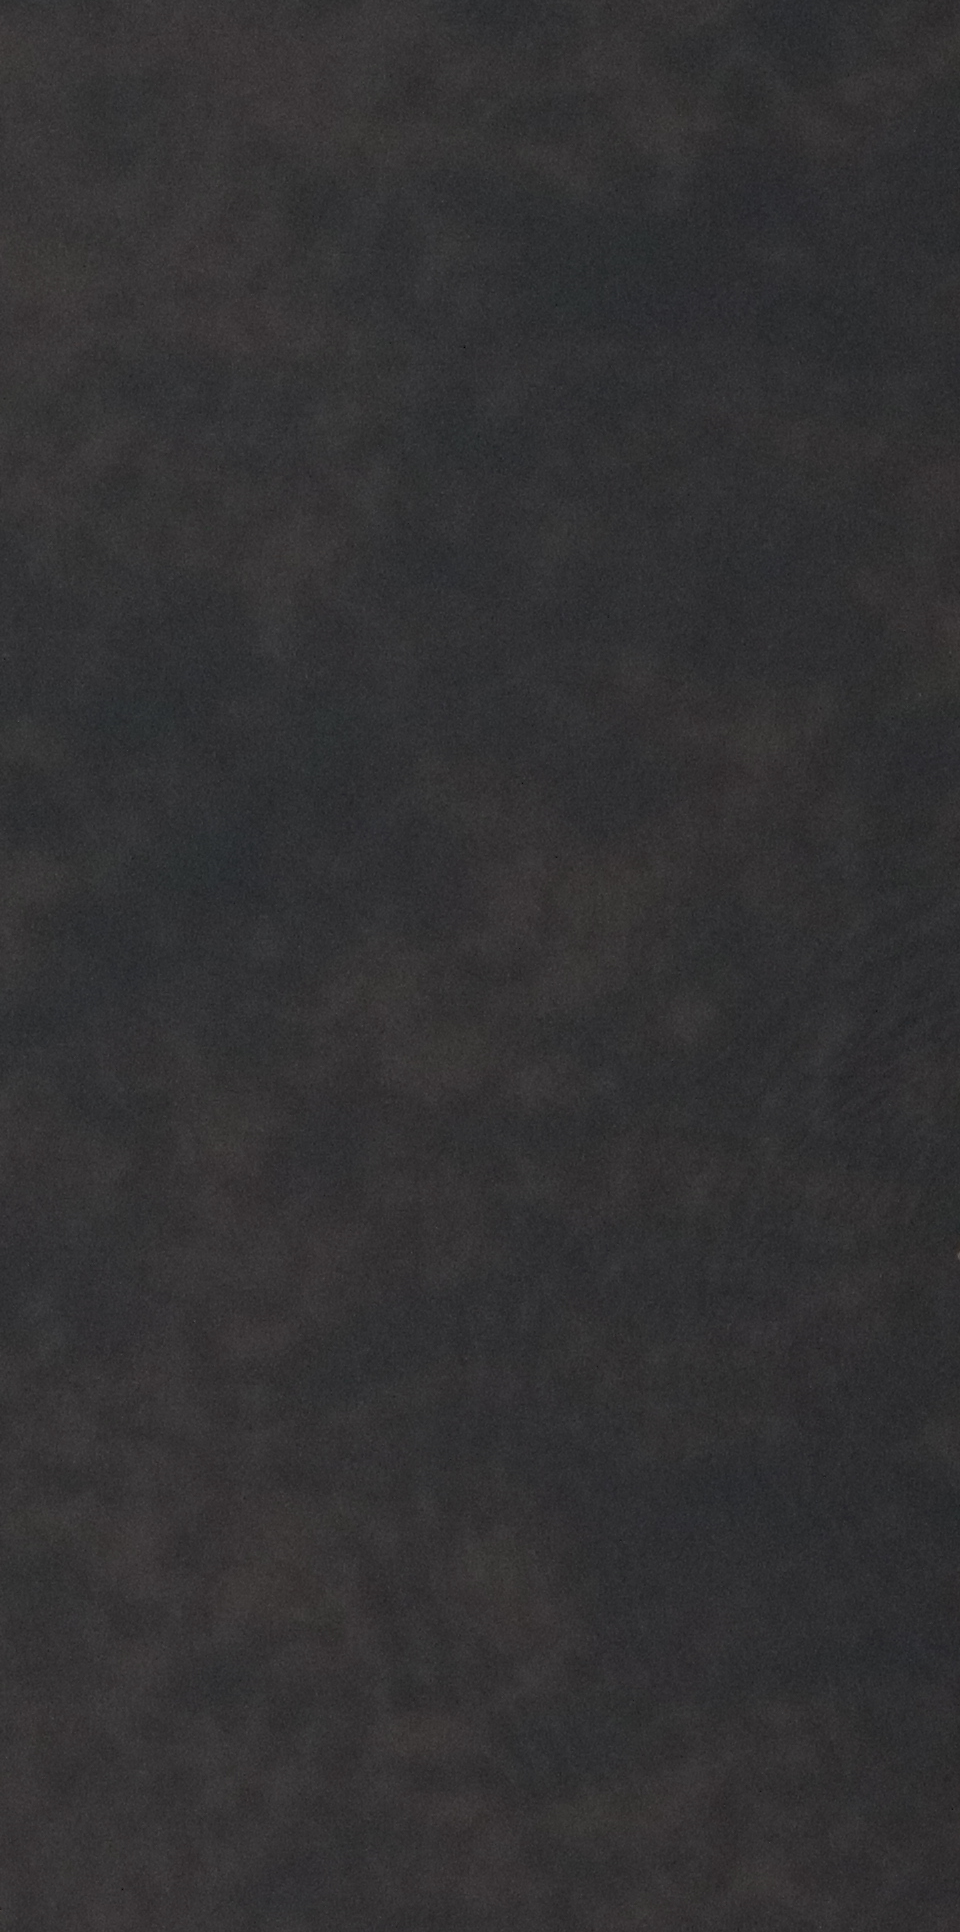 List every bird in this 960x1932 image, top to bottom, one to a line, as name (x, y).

None